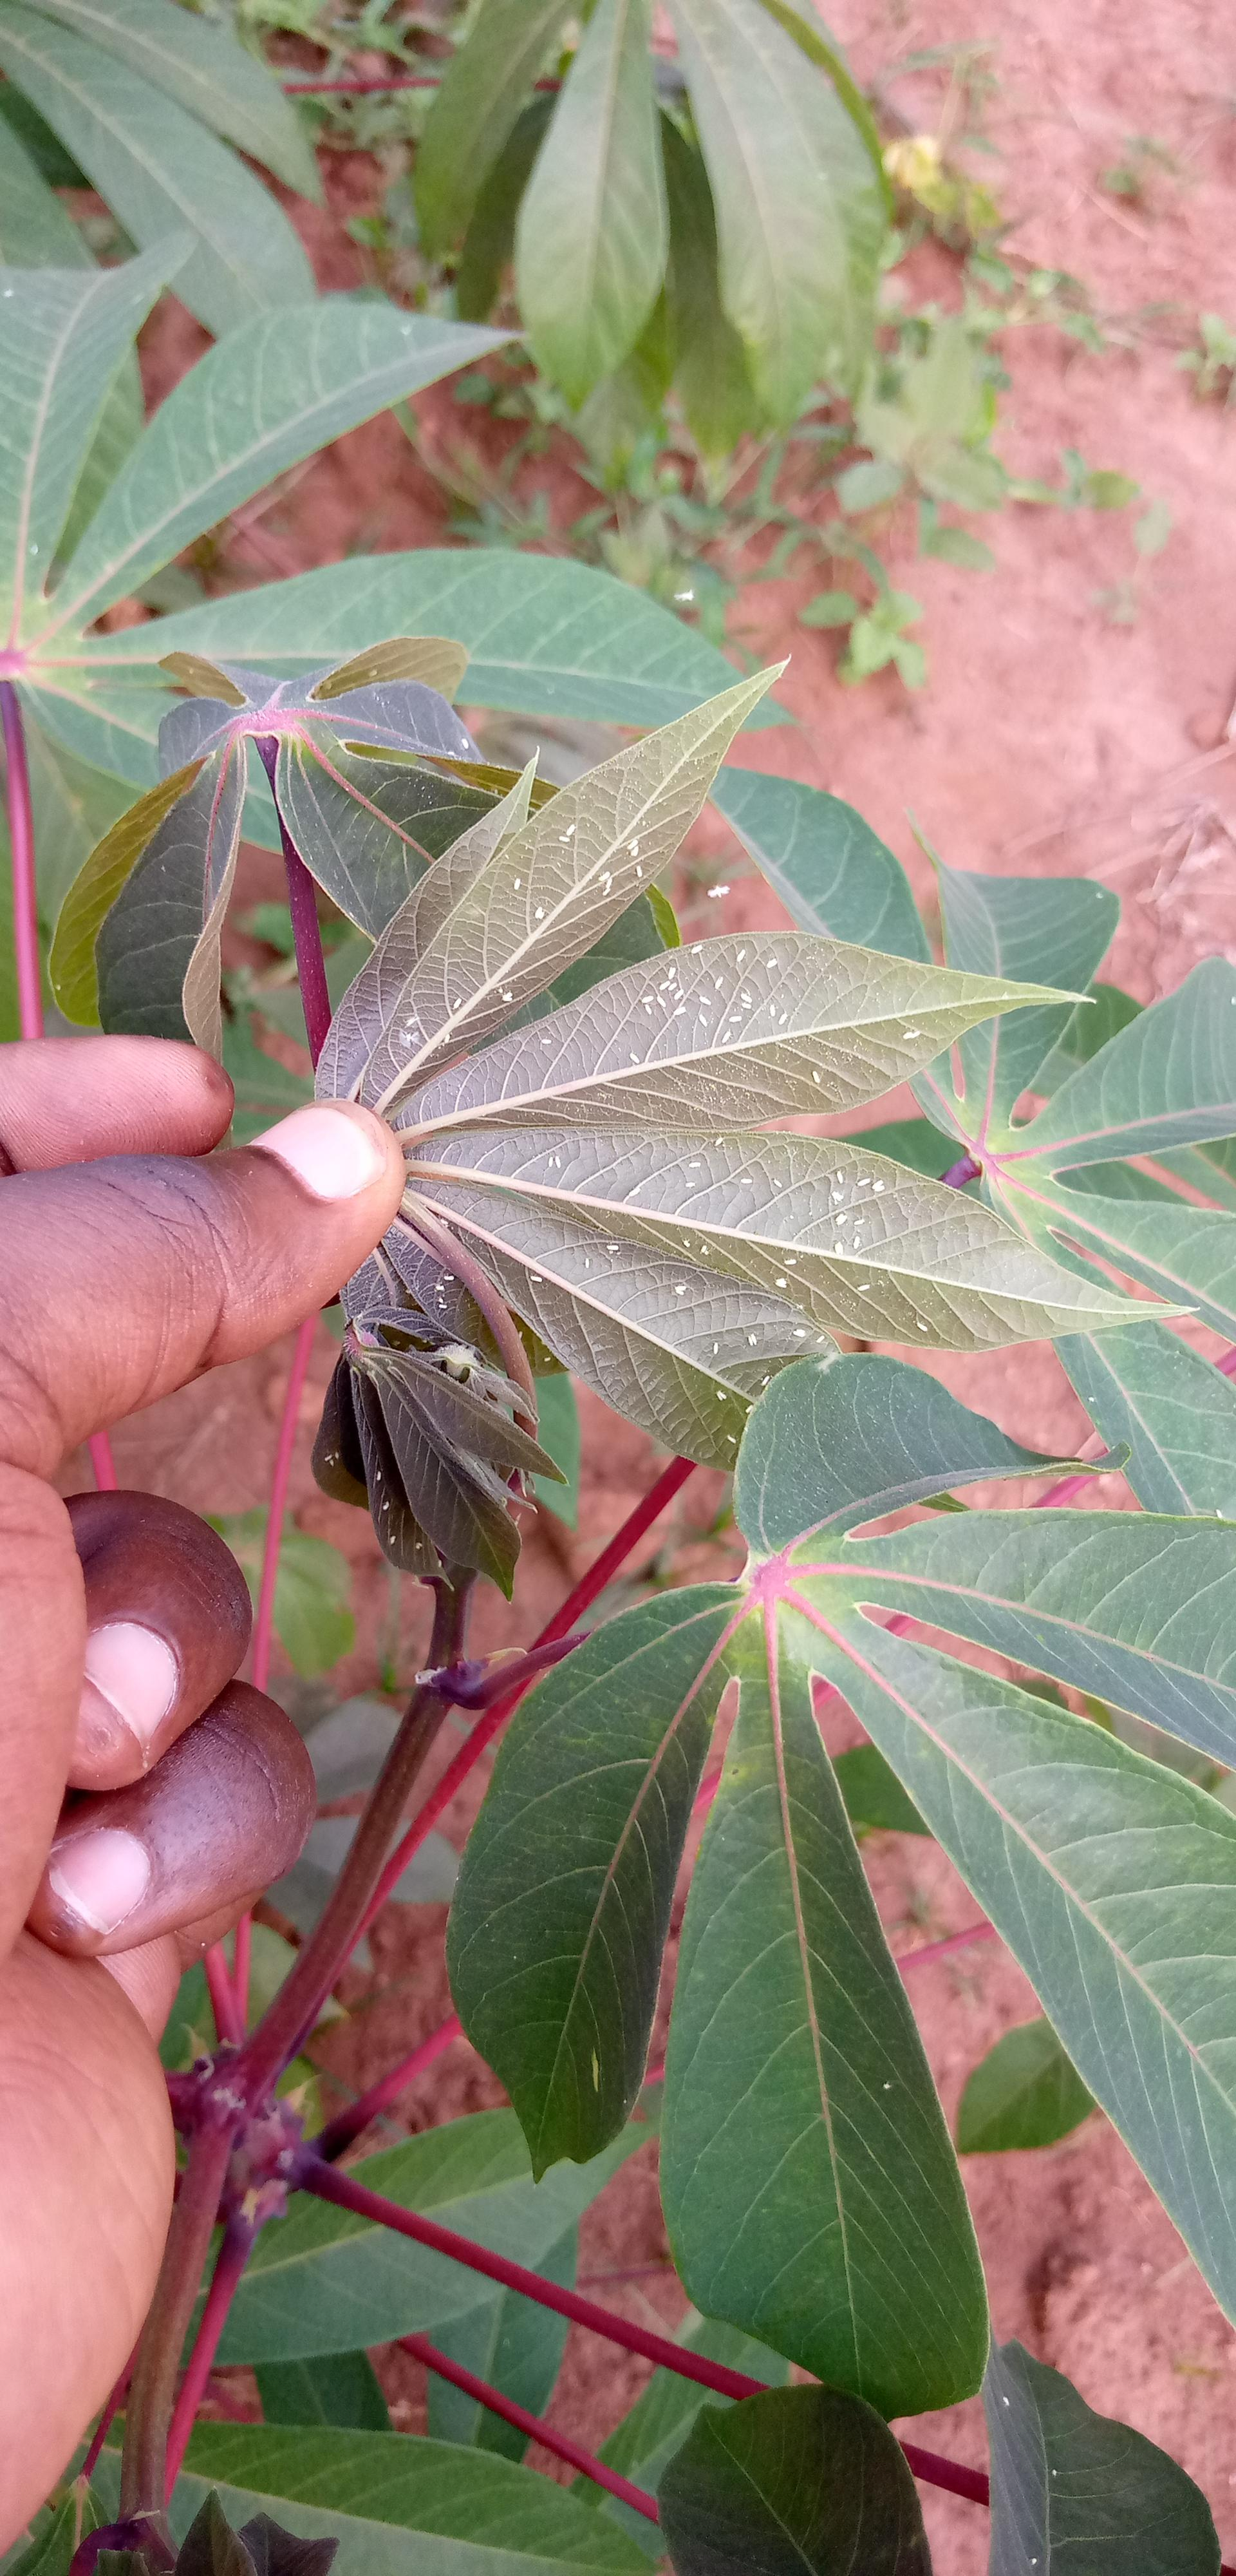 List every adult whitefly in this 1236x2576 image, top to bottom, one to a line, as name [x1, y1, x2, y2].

whitefly [673, 586, 699, 603]
whitefly [460, 735, 473, 750]
whitefly [445, 750, 458, 757]
whitefly [565, 823, 577, 837]
whitefly [557, 835, 571, 844]
whitefly [627, 838, 639, 851]
whitefly [631, 845, 639, 857]
whitefly [635, 864, 644, 880]
whitefly [597, 871, 611, 882]
whitefly [512, 877, 521, 892]
whitefly [606, 878, 613, 888]
whitefly [705, 882, 732, 900]
whitefly [601, 887, 612, 898]
whitefly [534, 905, 543, 920]
whitefly [539, 911, 546, 919]
whitefly [689, 944, 704, 955]
whitefly [736, 949, 745, 962]
whitefly [766, 958, 779, 969]
whitefly [667, 966, 676, 980]
whitefly [713, 974, 723, 990]
whitefly [659, 980, 670, 992]
whitefly [668, 982, 677, 993]
whitefly [673, 987, 684, 1001]
whitefly [500, 990, 516, 1005]
whitefly [740, 992, 753, 1003]
whitefly [641, 995, 655, 1004]
whitefly [655, 995, 668, 1009]
whitefly [697, 995, 712, 1007]
whitefly [451, 996, 463, 1010]
whitefly [740, 1003, 751, 1010]
whitefly [769, 1003, 776, 1018]
whitefly [644, 1003, 653, 1016]
whitefly [670, 1006, 688, 1017]
whitefly [778, 1012, 788, 1027]
whitefly [697, 1013, 709, 1028]
whitefly [727, 1014, 742, 1023]
whitefly [720, 1030, 733, 1044]
whitefly [912, 1030, 921, 1037]
whitefly [400, 1031, 417, 1044]
whitefly [902, 1032, 913, 1039]
whitefly [444, 1033, 451, 1043]
whitefly [540, 1038, 552, 1045]
whitefly [628, 1052, 641, 1064]
whitefly [811, 1069, 821, 1083]
whitefly [713, 1136, 724, 1147]
whitefly [548, 1155, 553, 1168]
whitefly [555, 1155, 562, 1170]
whitefly [687, 1161, 702, 1169]
whitefly [836, 1170, 845, 1186]
whitefly [738, 1177, 753, 1186]
whitefly [856, 1178, 872, 1187]
whitefly [772, 1179, 783, 1189]
whitefly [684, 1180, 696, 1188]
whitefly [628, 1187, 641, 1197]
whitefly [829, 1189, 844, 1205]
whitefly [836, 1214, 844, 1223]
whitefly [838, 1215, 848, 1227]
whitefly [438, 1218, 449, 1226]
whitefly [853, 1218, 865, 1226]
whitefly [852, 1235, 861, 1251]
whitefly [682, 1238, 691, 1248]
whitefly [604, 1241, 620, 1251]
whitefly [839, 1241, 845, 1256]
whitefly [834, 1243, 839, 1255]
whitefly [700, 1244, 710, 1255]
whitefly [583, 1256, 590, 1269]
whitefly [782, 1257, 798, 1265]
whitefly [529, 1273, 543, 1283]
whitefly [442, 1274, 456, 1282]
whitefly [774, 1276, 789, 1289]
whitefly [854, 1282, 873, 1293]
whitefly [434, 1283, 445, 1292]
whitefly [672, 1284, 688, 1290]
whitefly [674, 1289, 684, 1296]
whitefly [437, 1296, 445, 1304]
whitefly [437, 1303, 448, 1309]
whitefly [915, 1320, 929, 1333]
whitefly [795, 1327, 807, 1333]
whitefly [518, 1331, 523, 1340]
whitefly [793, 1331, 807, 1338]
whitefly [751, 1332, 758, 1347]
whitefly [747, 1334, 753, 1347]
whitefly [816, 1334, 825, 1344]
whitefly [712, 1341, 720, 1356]
whitefly [543, 1356, 551, 1363]
whitefly [762, 1374, 770, 1386]
whitefly [715, 1390, 729, 1401]
whitefly [1087, 1395, 1095, 1405]
whitefly [745, 1404, 753, 1414]
whitefly [726, 1434, 736, 1444]
whitefly [334, 1452, 341, 1461]
whitefly [324, 1454, 332, 1462]
whitefly [329, 1459, 334, 1468]
whitefly [376, 1470, 382, 1481]
whitefly [381, 1499, 391, 1510]
whitefly [1213, 1508, 1224, 1519]
whitefly [389, 1532, 396, 1546]
whitefly [437, 1558, 443, 1568]
whitefly [880, 2081, 892, 2090]
whitefly [1000, 2395, 1011, 2407]
whitefly [1049, 2468, 1059, 2477]
whitefly [1029, 2556, 1040, 2567]